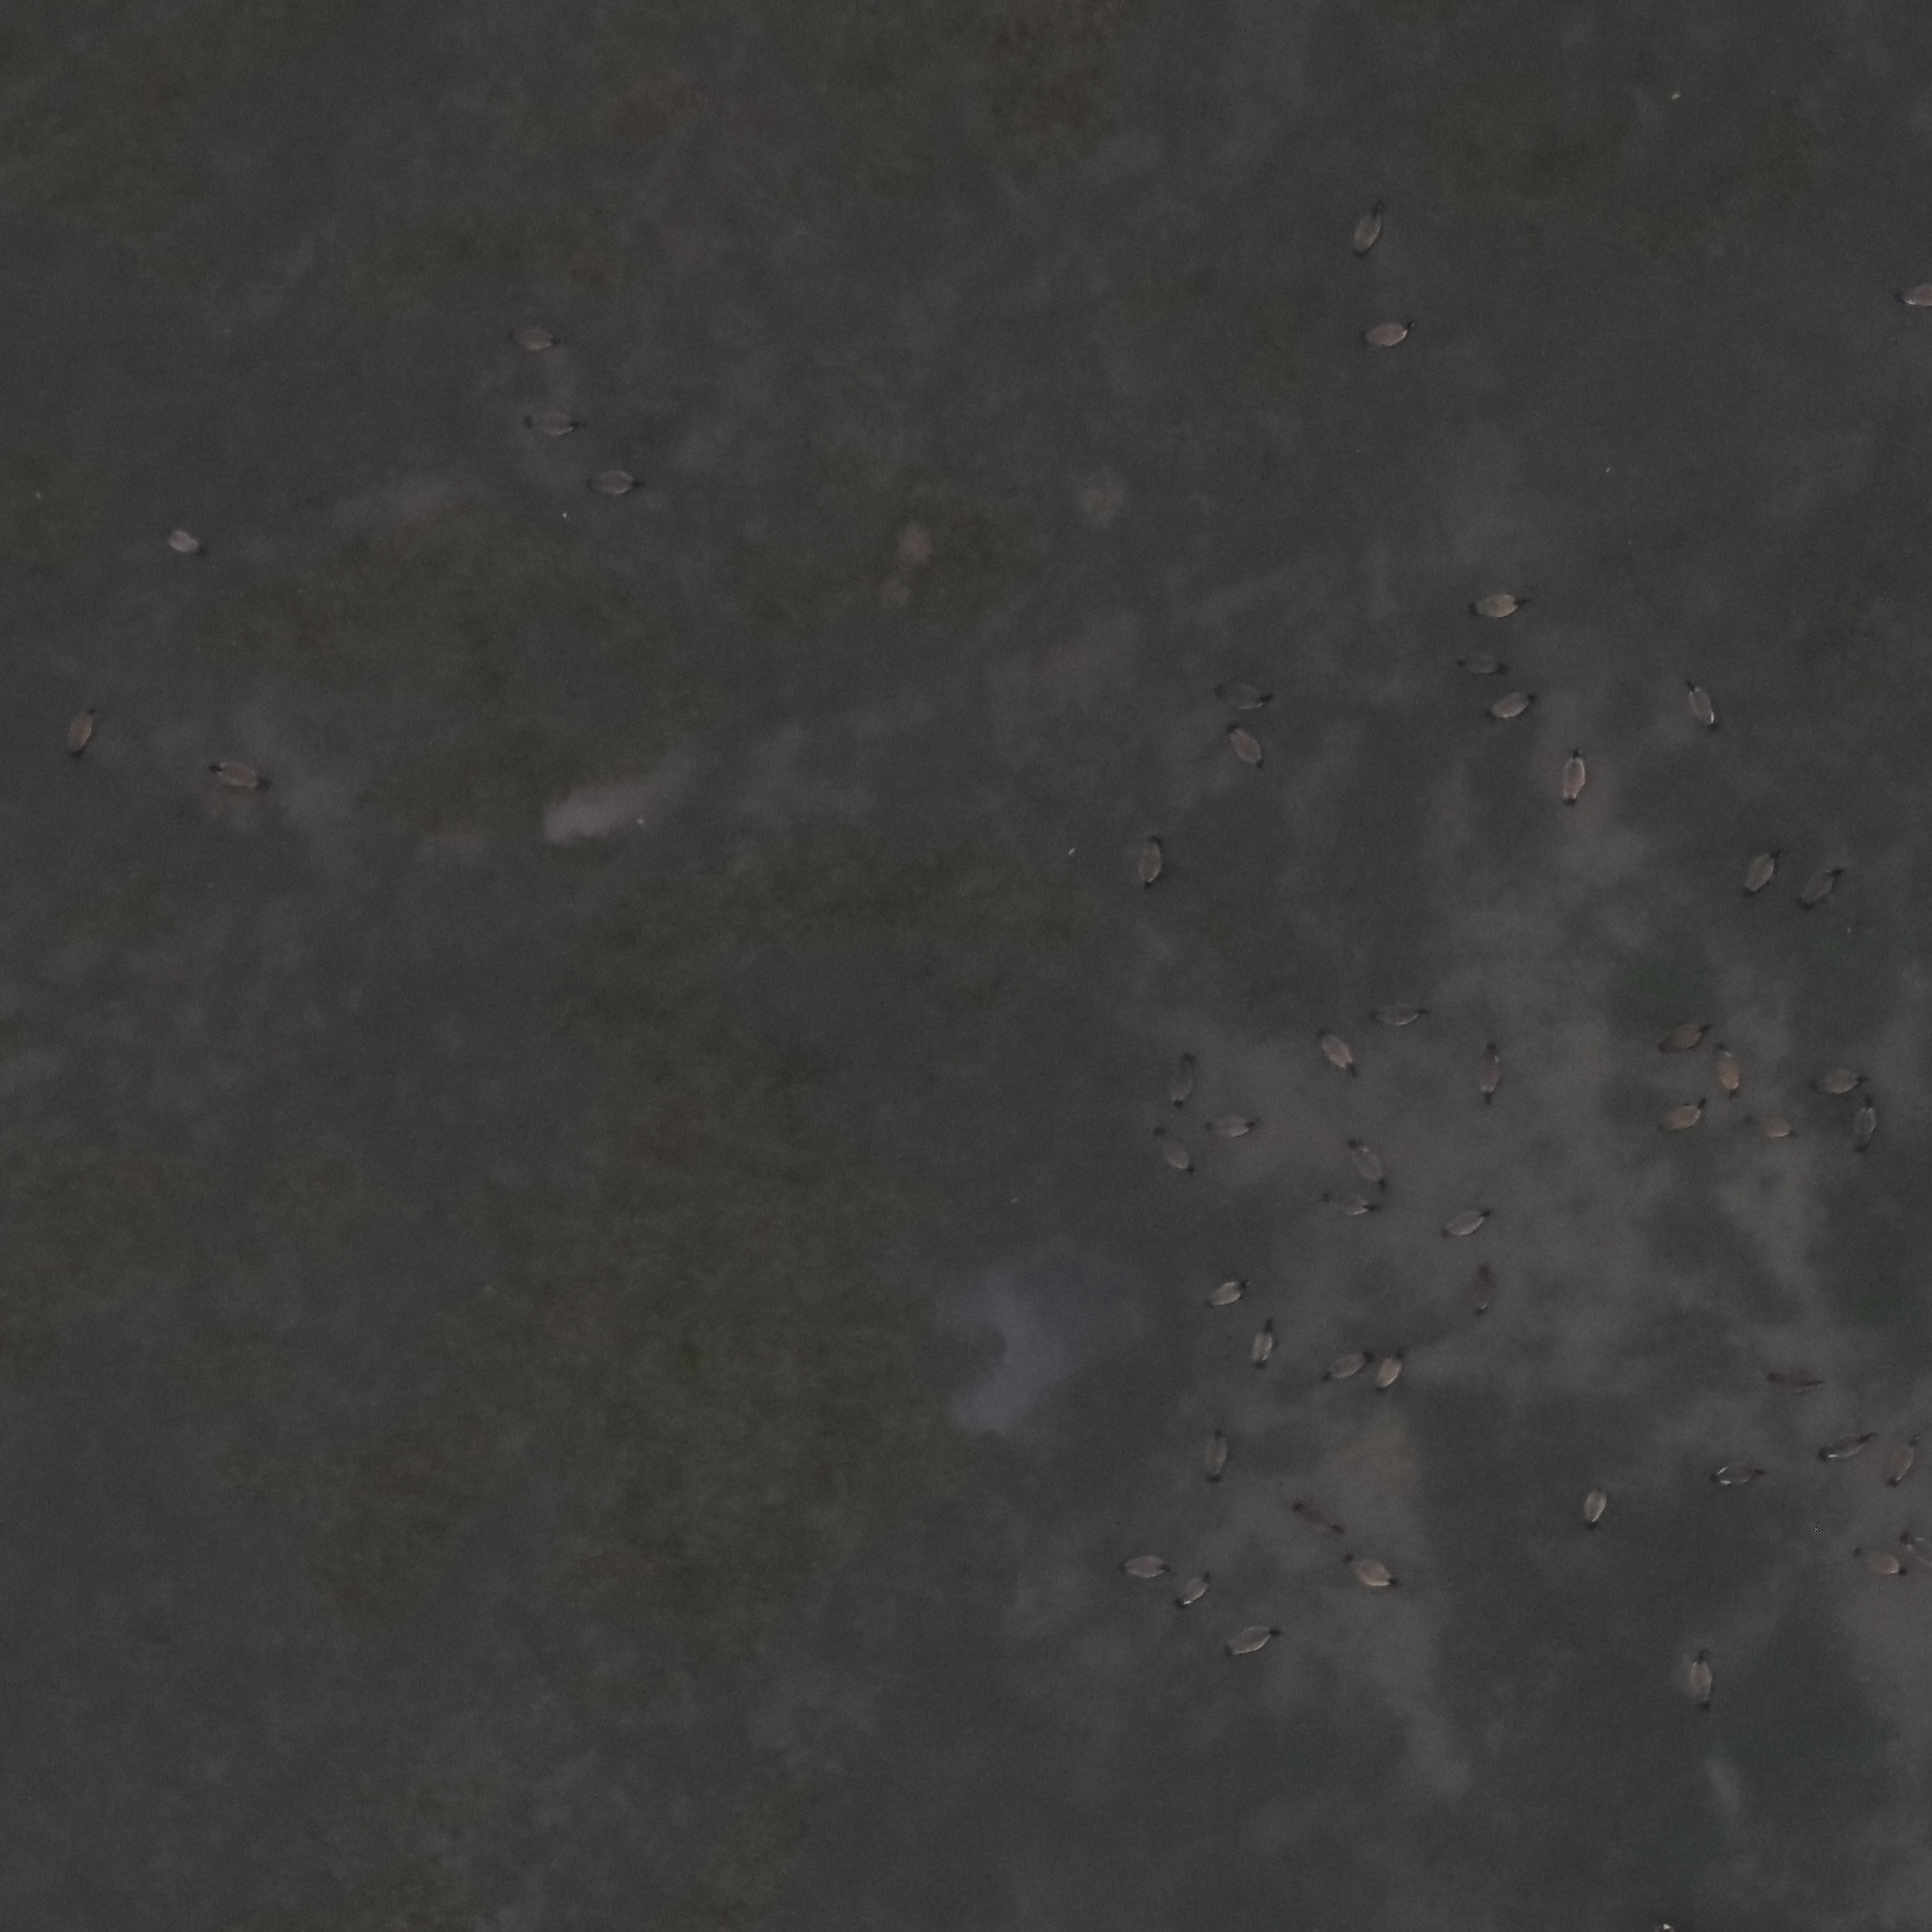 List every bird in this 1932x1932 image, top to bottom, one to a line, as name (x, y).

Canada goose (1360, 240)
Canada goose (1923, 298)
Canada goose (543, 323)
Canada goose (1387, 334)
Canada goose (568, 423)
Canada goose (631, 472)
Canada goose (181, 545)
Canada goose (1499, 603)
Canada goose (1486, 668)
Canada goose (1240, 686)
Canada goose (1712, 695)
Canada goose (1507, 703)
Canada goose (80, 736)
Canada goose (1245, 746)
Canada goose (224, 774)
Canada goose (1571, 782)
Canada goose (1150, 855)
Canada goose (1760, 873)
Canada goose (1831, 878)
Canada goose (1677, 1030)
Canada goose (1418, 1032)
Canada goose (1335, 1050)
Canada goose (1734, 1072)
Canada goose (1193, 1077)
Canada goose (1488, 1081)
Canada goose (1849, 1081)
Canada goose (1687, 1115)
Canada goose (1251, 1126)
Canada goose (1883, 1129)
Canada goose (1786, 1133)
Canada goose (1186, 1153)
Canada goose (1375, 1163)
Canada goose (1337, 1215)
Canada goose (1452, 1217)
Canada goose (1488, 1284)
Canada goose (1227, 1291)
Canada goose (1269, 1345)
Canada goose (1344, 1366)
Canada goose (1387, 1374)
Canada goose (1795, 1375)
Canada goose (1854, 1442)
Canada goose (1204, 1445)
Canada goose (1907, 1458)
Canada goose (1756, 1478)
Canada goose (1596, 1506)
Canada goose (1322, 1512)
Canada goose (1926, 1535)
Canada goose (1145, 1568)
Canada goose (1871, 1568)
Canada goose (1385, 1573)
Canada goose (1207, 1578)
Canada goose (1248, 1641)
Canada goose (1693, 1683)
Canada goose (1675, 1931)